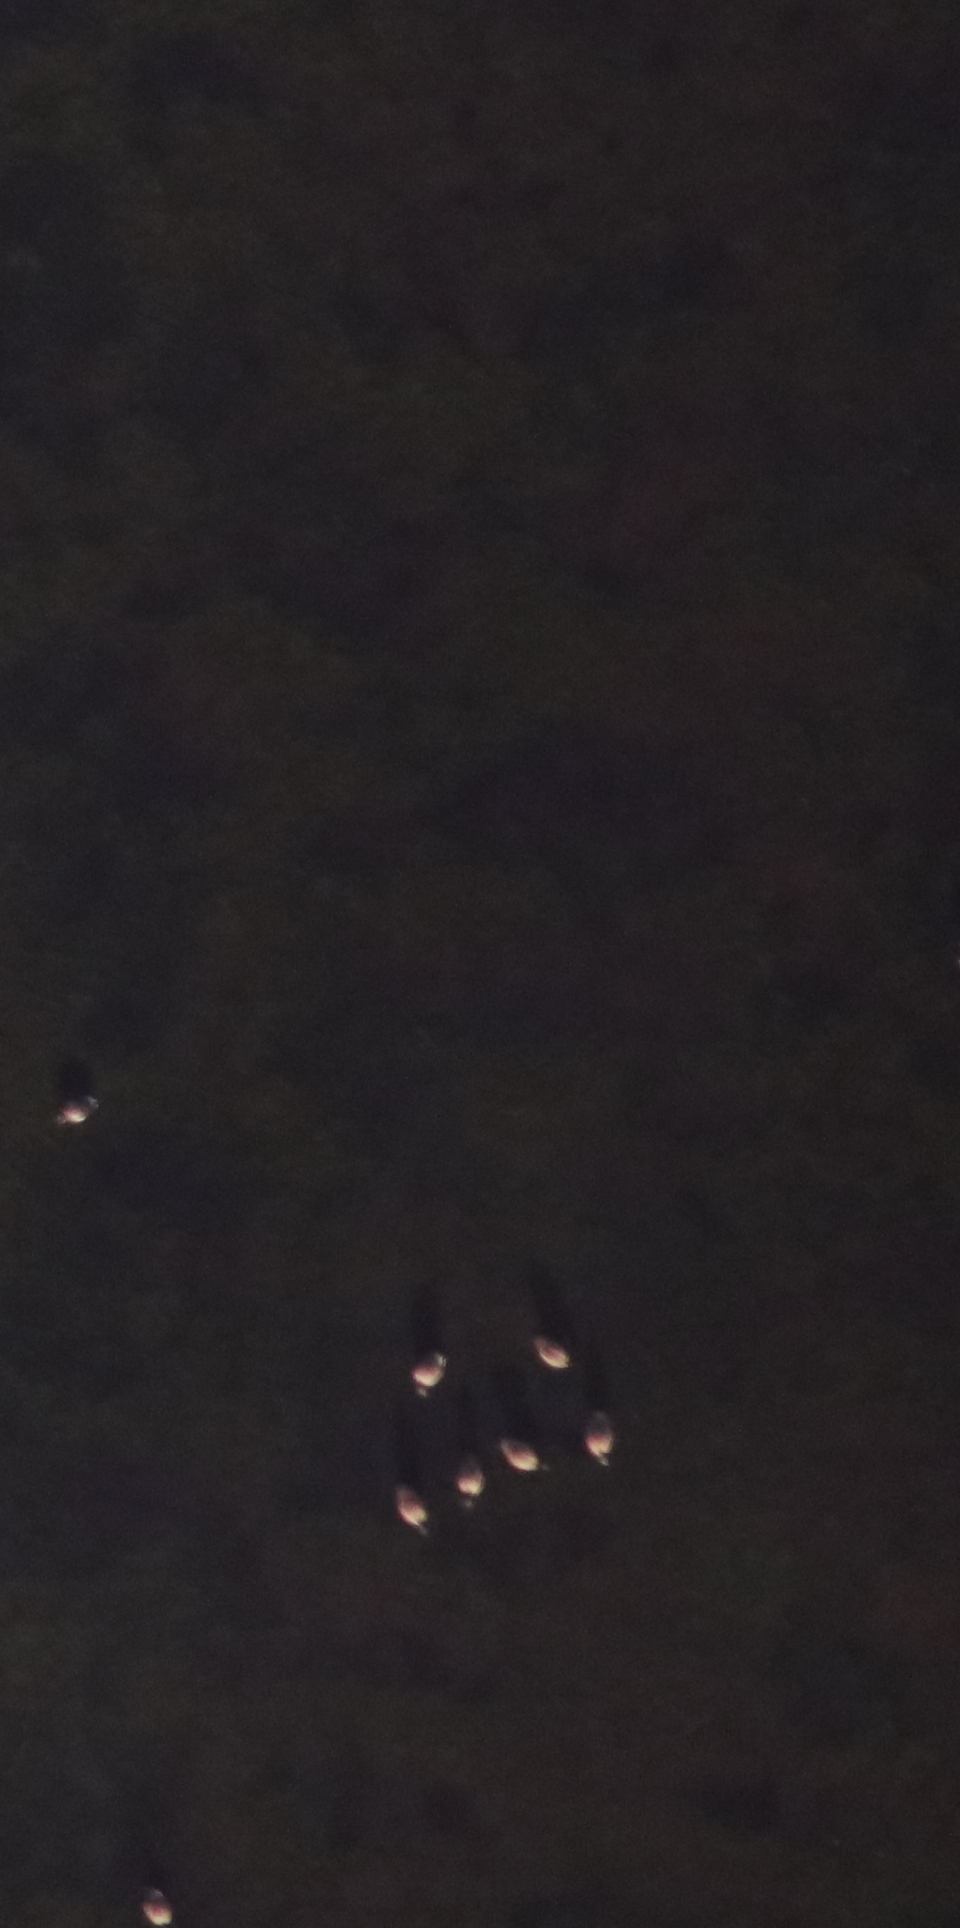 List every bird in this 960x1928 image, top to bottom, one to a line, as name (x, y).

brant (78, 1112)
Canada goose (552, 1352)
Canada goose (439, 1369)
Canada goose (597, 1440)
Canada goose (527, 1452)
Canada goose (468, 1477)
Canada goose (404, 1520)
Canada goose (157, 1906)